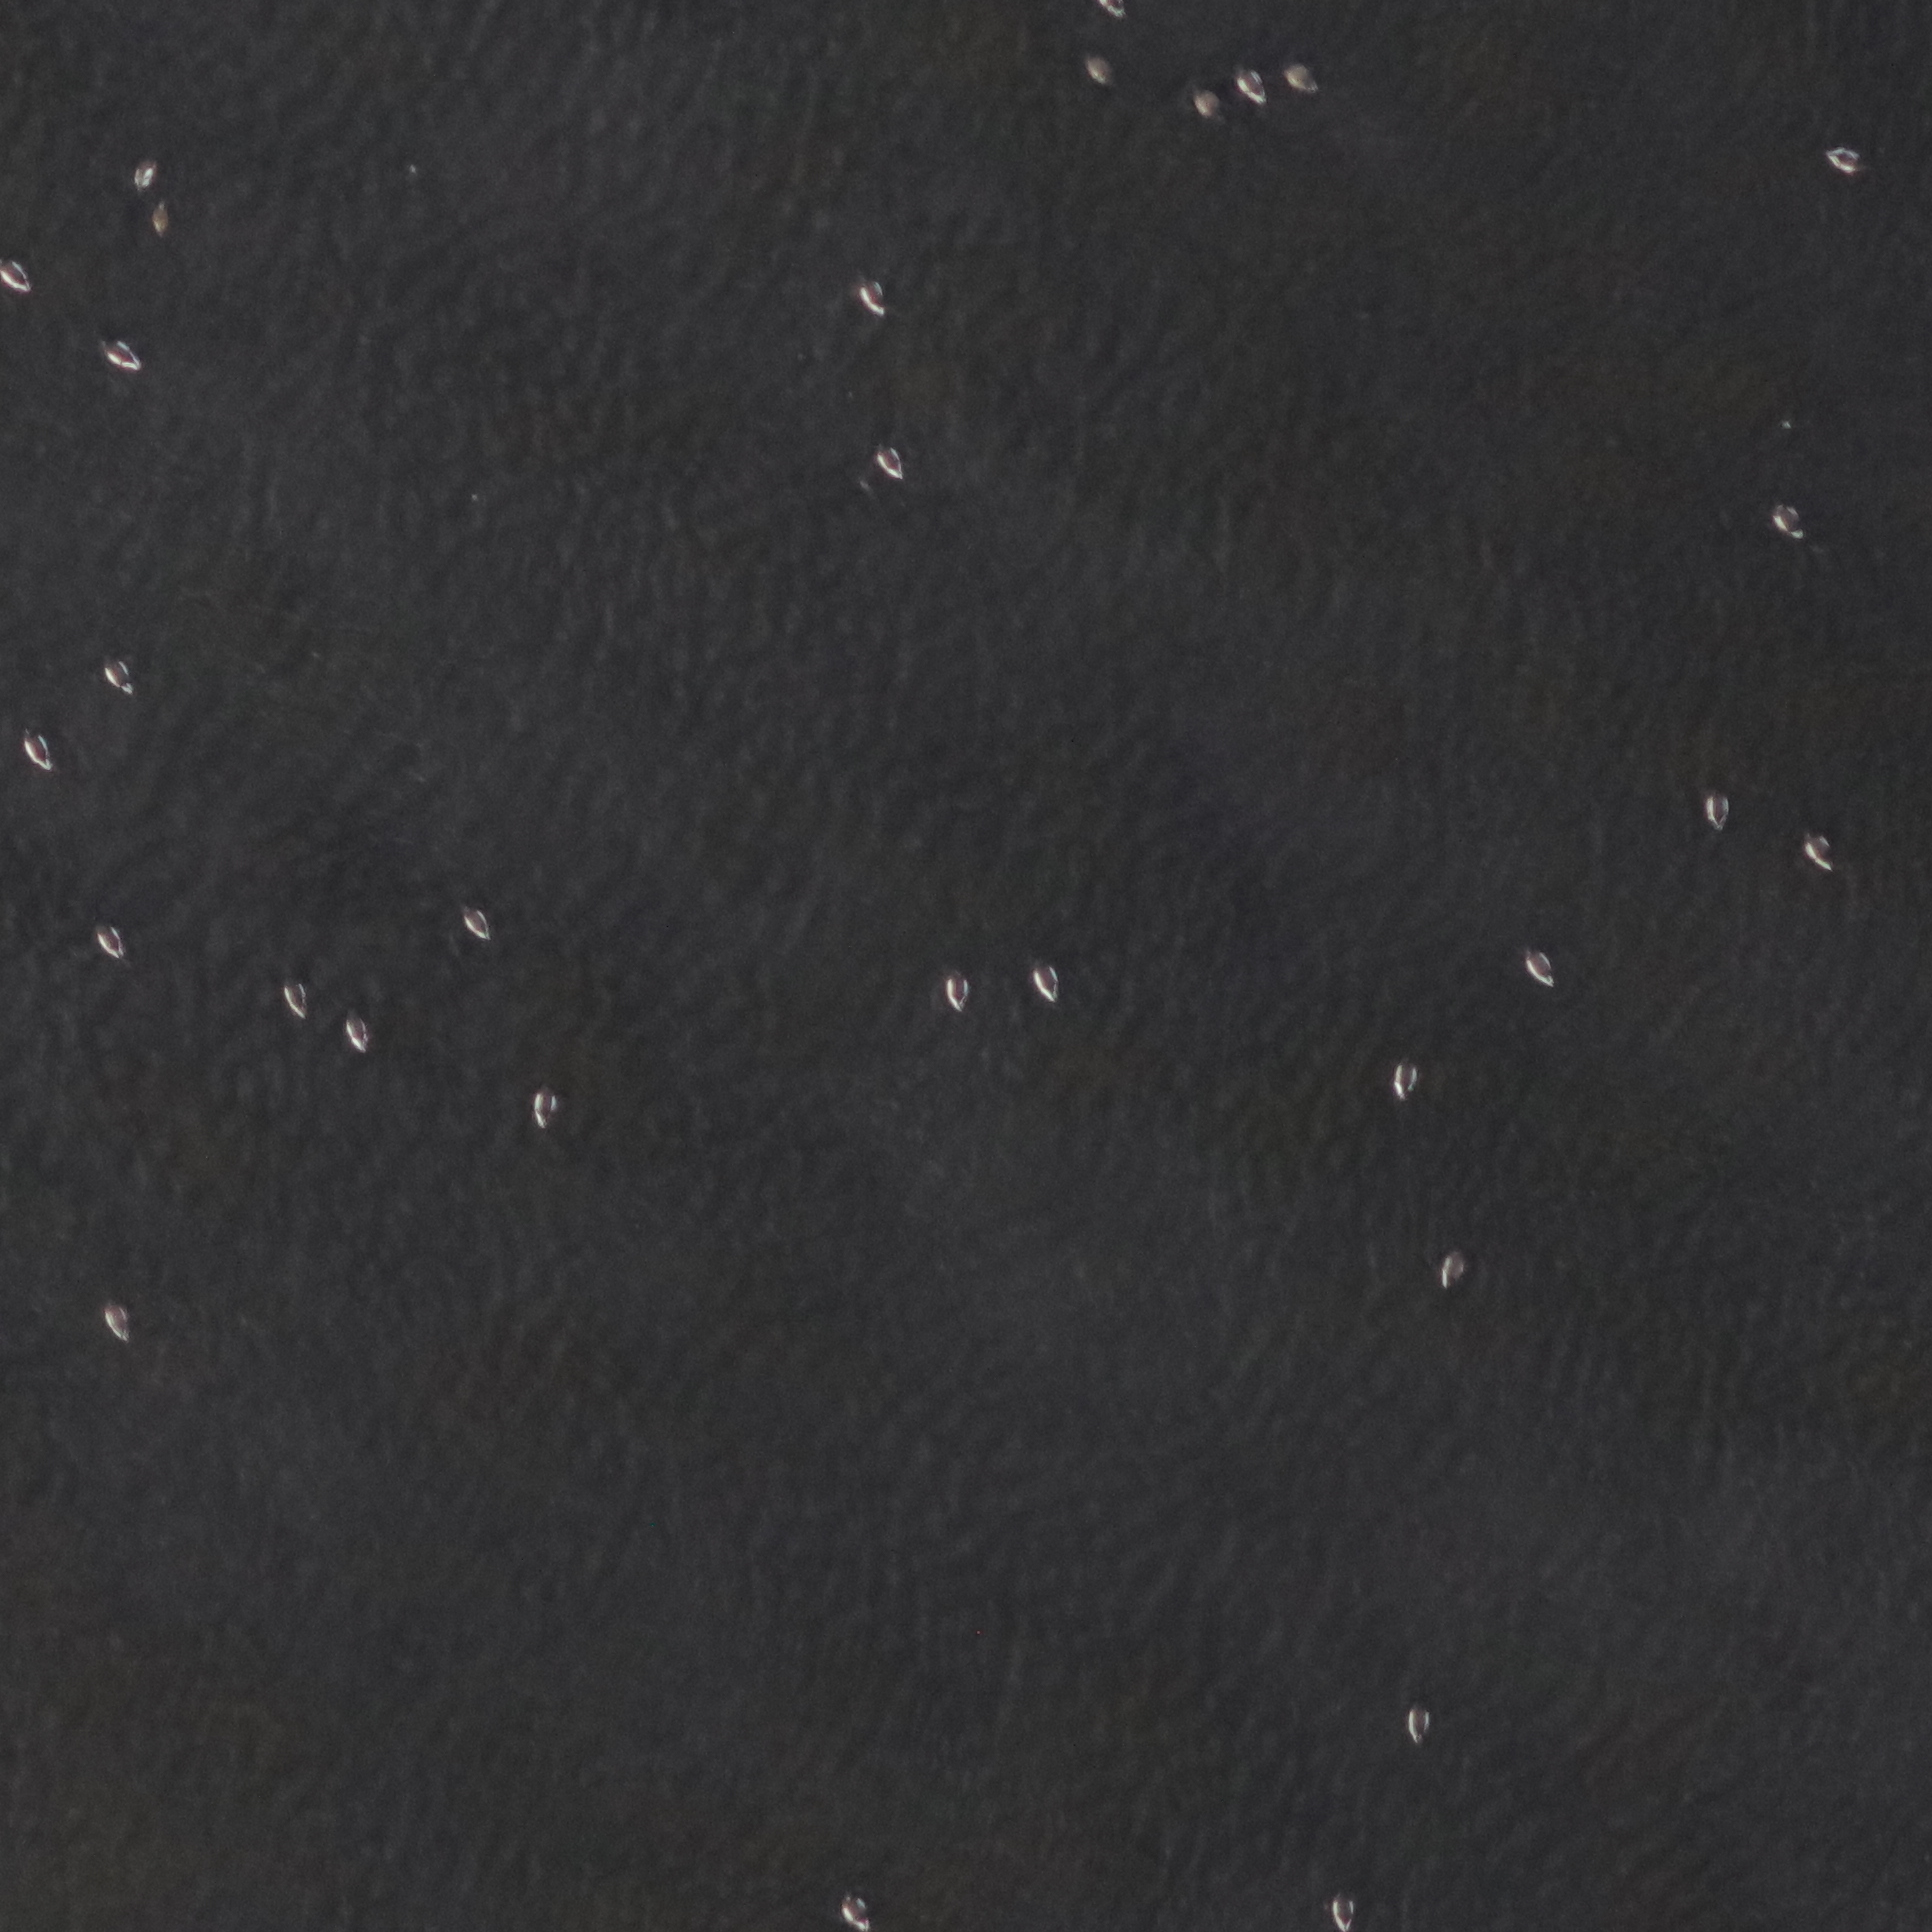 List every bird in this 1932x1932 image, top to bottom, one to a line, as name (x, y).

brant (1098, 69)
brant (1301, 74)
brant (1252, 86)
brant (1205, 100)
brant (1847, 162)
brant (145, 174)
Canada goose (163, 217)
brant (13, 274)
brant (872, 295)
brant (119, 355)
brant (888, 459)
brant (1788, 518)
brant (118, 676)
brant (35, 750)
brant (1717, 810)
brant (1820, 850)
brant (476, 923)
brant (109, 939)
brant (1540, 967)
brant (1046, 981)
brant (957, 989)
brant (295, 998)
brant (358, 1031)
brant (1405, 1078)
brant (543, 1106)
brant (1453, 1267)
brant (117, 1316)
brant (1418, 1721)
brant (1343, 1908)
brant (855, 1913)